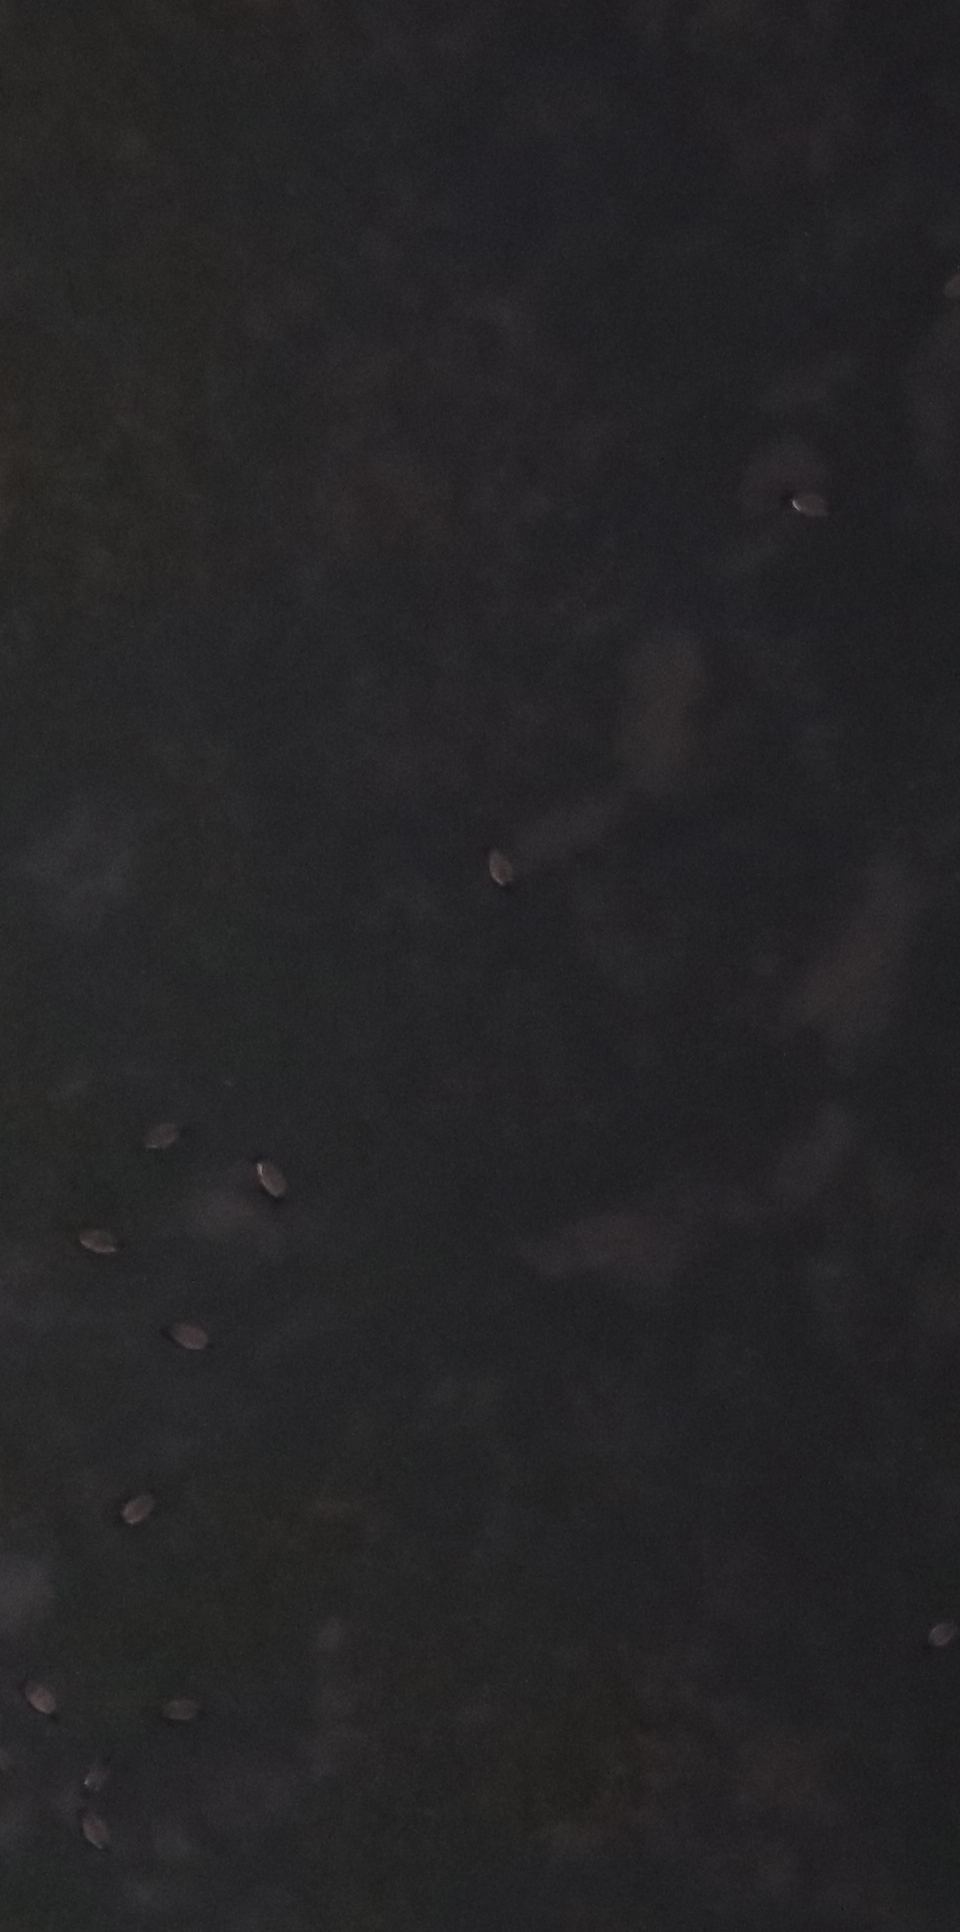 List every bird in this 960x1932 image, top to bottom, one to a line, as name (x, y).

Canada goose (810, 503)
Canada goose (502, 866)
Canada goose (164, 1134)
Canada goose (272, 1180)
Canada goose (96, 1240)
Canada goose (190, 1335)
Canada goose (137, 1506)
Canada goose (936, 1636)
Canada goose (40, 1699)
Canada goose (189, 1708)
Canada goose (1, 1763)
Canada goose (103, 1771)
Canada goose (96, 1827)